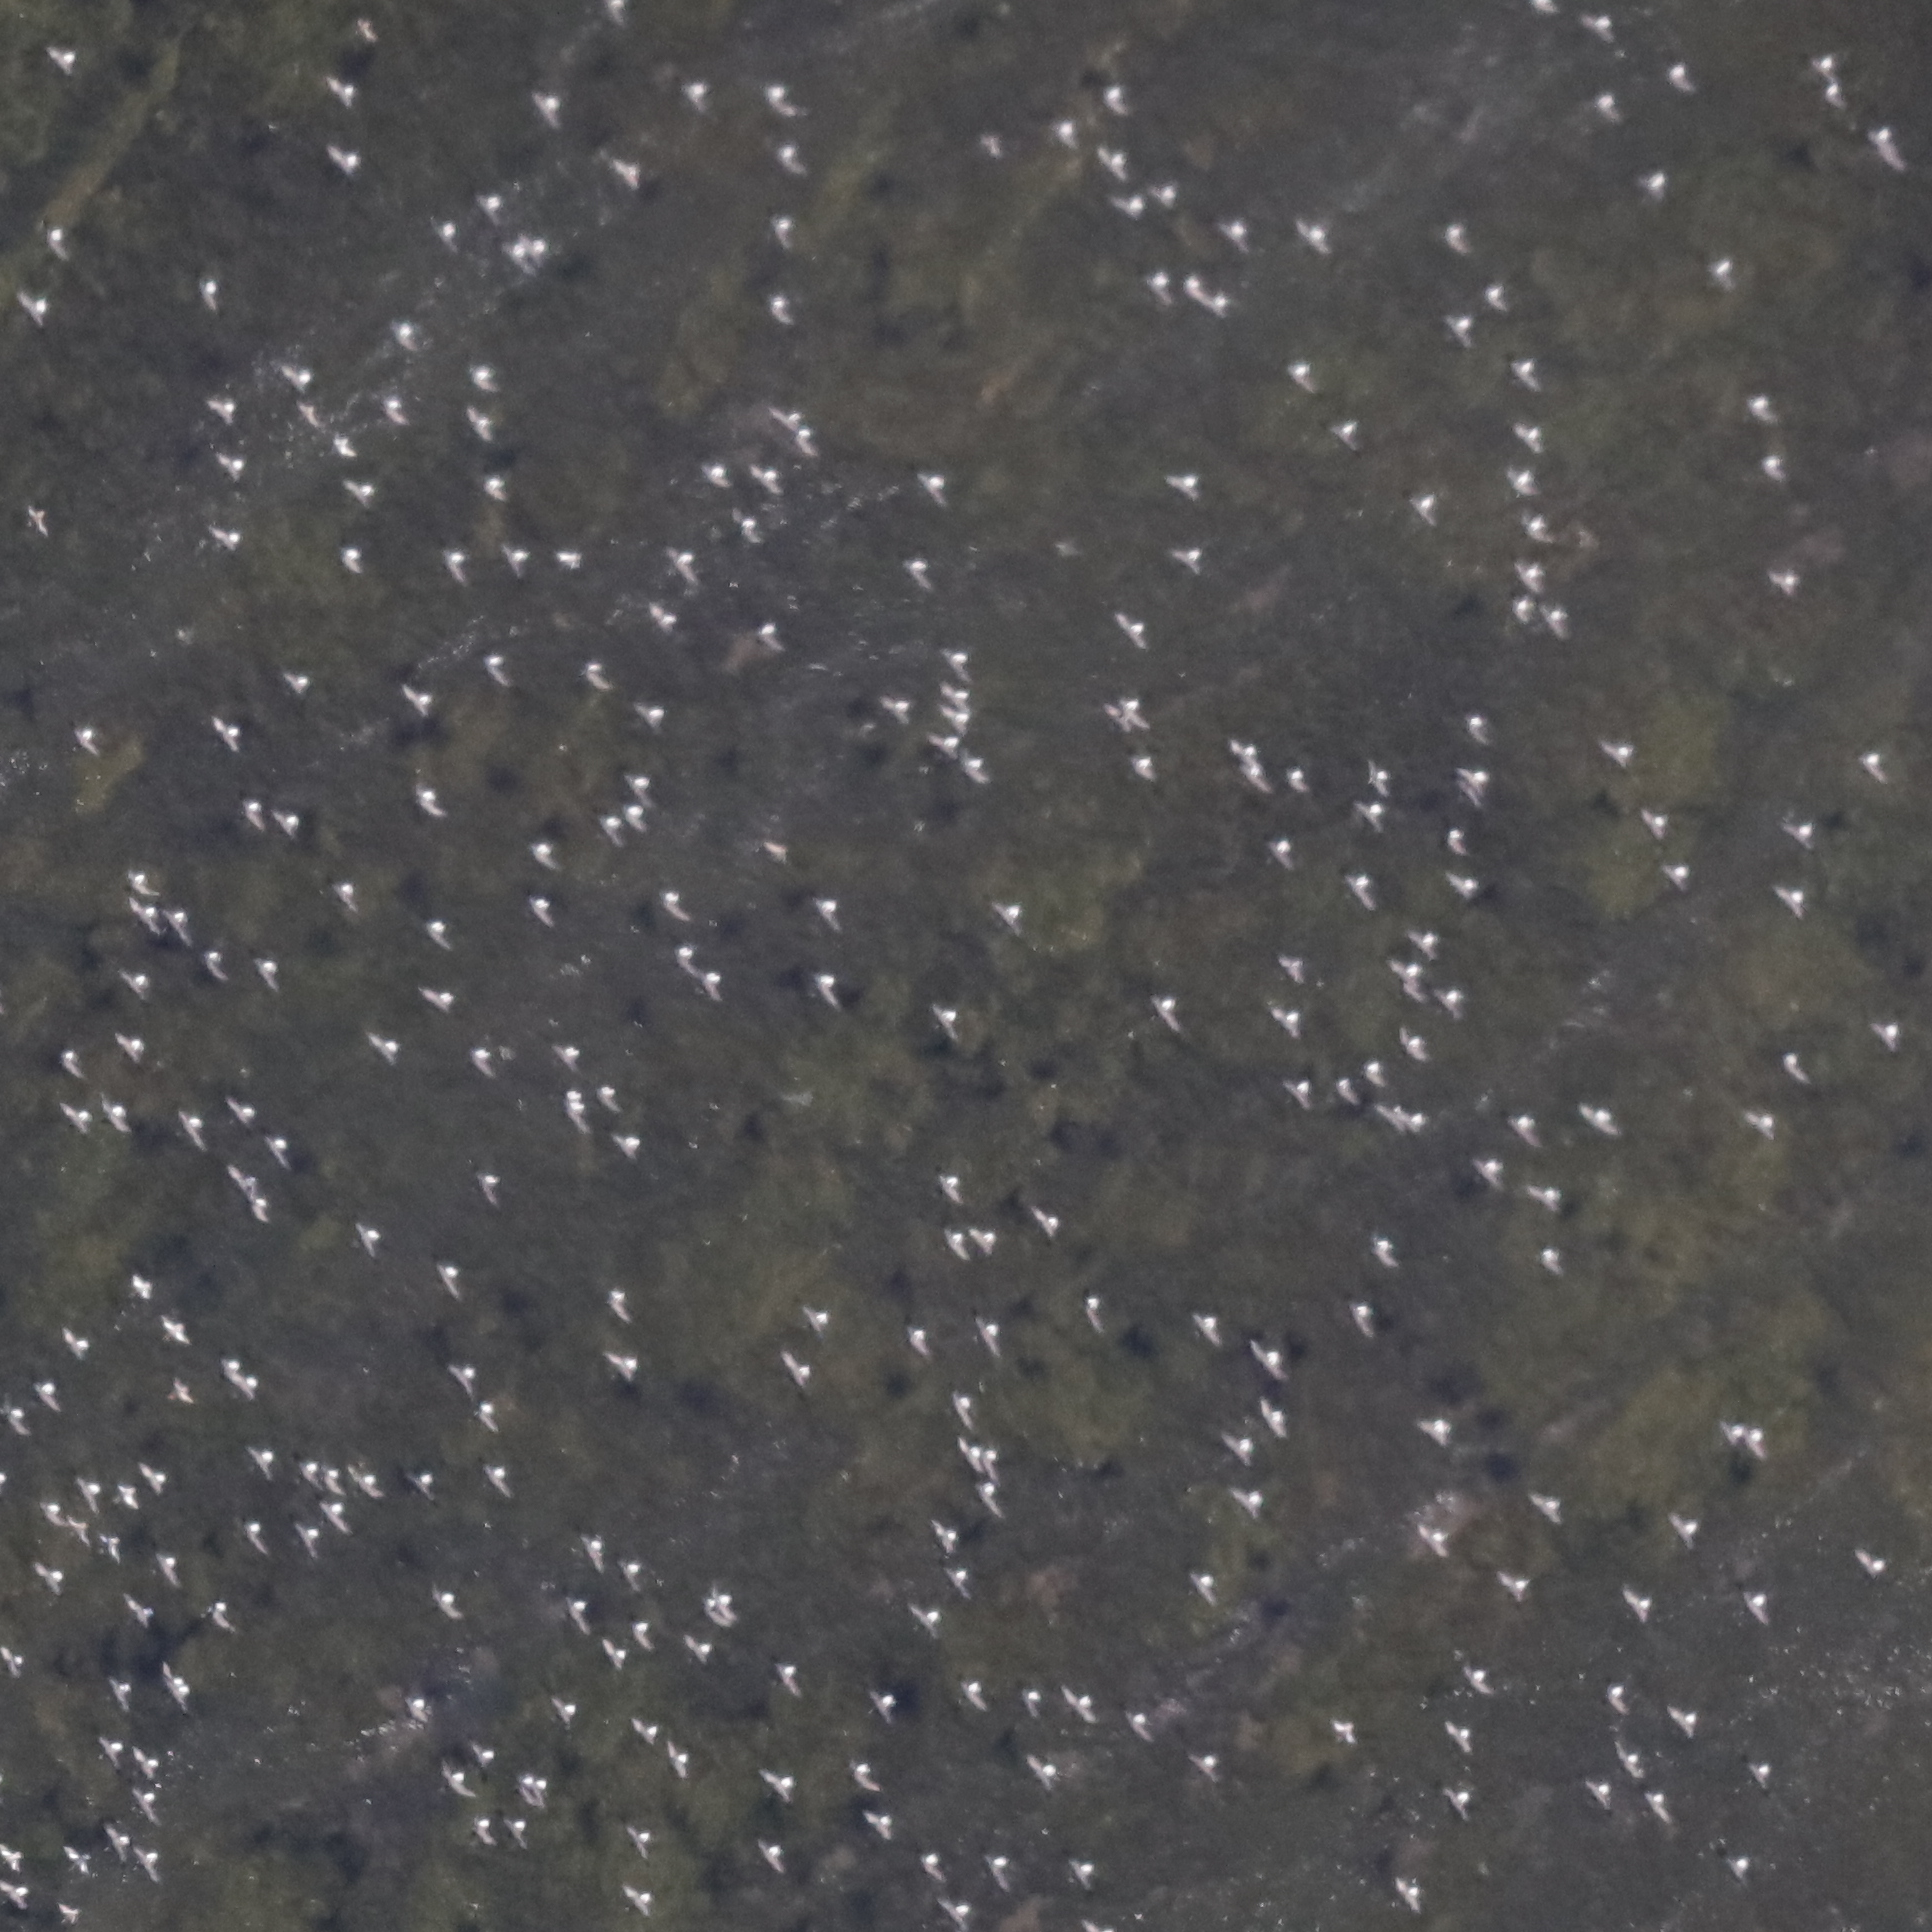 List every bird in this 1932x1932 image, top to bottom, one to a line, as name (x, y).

brant (366, 31)
brant (1585, 34)
brant (69, 61)
brant (1811, 64)
brant (340, 88)
brant (1682, 89)
brant (554, 93)
brant (1852, 104)
brant (696, 106)
brant (789, 106)
brant (1114, 110)
brant (1612, 111)
brant (1074, 129)
brant (1891, 142)
brant (989, 146)
brant (1133, 153)
brant (338, 159)
brant (797, 172)
brant (630, 183)
brant (1668, 191)
brant (1179, 204)
brant (490, 208)
brant (1133, 208)
brant (451, 233)
brant (1460, 233)
brant (1244, 235)
brant (1328, 239)
brant (784, 240)
brant (59, 242)
brant (536, 245)
brant (513, 253)
brant (1195, 281)
brant (1734, 282)
brant (1158, 286)
brant (1501, 297)
brant (214, 299)
brant (43, 311)
brant (792, 315)
brant (1226, 320)
brant (1465, 326)
brant (408, 331)
brant (481, 375)
brant (1532, 375)
brant (1301, 378)
brant (295, 381)
brant (227, 399)
brant (1772, 401)
brant (412, 411)
brant (321, 422)
brant (781, 422)
brant (479, 428)
brant (1537, 431)
brant (1351, 432)
brant (820, 446)
brant (352, 453)
brant (243, 460)
brant (719, 462)
brant (764, 475)
brant (1525, 476)
brant (1774, 477)
brant (1188, 479)
brant (922, 481)
brant (497, 490)
brant (367, 495)
brant (1429, 517)
brant (33, 519)
brant (1550, 526)
brant (753, 529)
brant (232, 533)
brant (563, 552)
brant (363, 555)
brant (1199, 555)
brant (450, 564)
brant (690, 564)
brant (525, 566)
brant (1527, 569)
brant (922, 577)
brant (1778, 583)
brant (668, 613)
brant (1518, 617)
brant (1563, 626)
brant (766, 629)
brant (1136, 635)
brant (962, 659)
brant (508, 667)
brant (605, 676)
brant (429, 693)
brant (959, 693)
brant (301, 694)
brant (901, 706)
brant (1144, 708)
brant (1115, 718)
brant (661, 724)
brant (964, 725)
brant (242, 730)
brant (1478, 733)
brant (90, 740)
brant (940, 742)
brant (1242, 752)
brant (1620, 755)
brant (1883, 765)
brant (984, 766)
brant (1149, 774)
brant (1373, 778)
brant (1258, 779)
brant (651, 786)
brant (1298, 786)
brant (1479, 787)
brant (433, 792)
brant (251, 815)
brant (1371, 815)
brant (1658, 816)
brant (307, 818)
brant (643, 818)
brant (1799, 827)
brant (611, 832)
brant (1464, 835)
brant (550, 847)
brant (773, 847)
brant (1268, 871)
brant (1684, 875)
brant (1368, 880)
brant (140, 881)
brant (1792, 891)
brant (356, 893)
brant (1475, 899)
brant (682, 900)
brant (544, 907)
brant (1004, 911)
brant (152, 913)
brant (193, 920)
brant (841, 925)
brant (1436, 940)
brant (433, 944)
brant (678, 953)
brant (1300, 964)
brant (223, 965)
brant (149, 970)
brant (1411, 975)
brant (282, 979)
brant (1456, 988)
brant (837, 991)
brant (735, 993)
brant (442, 1006)
brant (1175, 1014)
brant (1295, 1014)
brant (936, 1019)
brant (1901, 1029)
brant (1413, 1034)
brant (82, 1042)
brant (138, 1047)
brant (387, 1049)
brant (572, 1056)
brant (487, 1067)
brant (1800, 1068)
brant (1367, 1074)
brant (1338, 1094)
brant (620, 1098)
brant (1295, 1098)
brant (1391, 1104)
brant (1604, 1108)
brant (134, 1112)
brant (233, 1113)
brant (77, 1114)
brant (572, 1121)
brant (1430, 1121)
brant (1528, 1122)
brant (1771, 1122)
brant (194, 1130)
brant (291, 1142)
brant (629, 1153)
brant (241, 1170)
brant (1501, 1173)
brant (501, 1183)
brant (963, 1185)
brant (1568, 1206)
brant (263, 1209)
brant (367, 1229)
brant (1037, 1236)
brant (997, 1237)
brant (957, 1241)
brant (1387, 1257)
brant (1550, 1275)
brant (447, 1277)
brant (138, 1288)
brant (626, 1305)
brant (1195, 1309)
brant (1095, 1317)
brant (1349, 1322)
brant (172, 1327)
brant (819, 1332)
brant (986, 1338)
brant (927, 1352)
brant (1268, 1356)
brant (83, 1357)
brant (623, 1357)
brant (230, 1364)
brant (798, 1374)
brant (474, 1383)
brant (258, 1392)
brant (63, 1395)
brant (961, 1398)
brant (183, 1400)
brant (27, 1422)
brant (1289, 1423)
brant (488, 1425)
brant (1728, 1426)
brant (1430, 1432)
brant (1767, 1451)
brant (968, 1454)
brant (1238, 1455)
brant (166, 1464)
brant (265, 1464)
brant (995, 1467)
brant (313, 1477)
brant (425, 1485)
brant (381, 1487)
brant (500, 1489)
brant (98, 1490)
brant (338, 1491)
brant (135, 1498)
brant (984, 1500)
brant (1532, 1515)
brant (58, 1516)
brant (1261, 1516)
brant (338, 1522)
brant (87, 1529)
brant (1696, 1529)
brant (255, 1531)
brant (949, 1540)
brant (1448, 1540)
brant (308, 1551)
brant (126, 1555)
brant (602, 1555)
brant (1862, 1567)
brant (176, 1573)
brant (968, 1582)
brant (54, 1583)
brant (634, 1584)
brant (1515, 1584)
brant (1200, 1589)
brant (739, 1591)
brant (446, 1602)
brant (220, 1614)
brant (931, 1615)
brant (575, 1616)
brant (1649, 1616)
brant (145, 1618)
brant (717, 1619)
brant (1767, 1622)
brant (652, 1631)
brant (612, 1655)
brant (706, 1656)
brant (20, 1665)
brant (781, 1673)
brant (1476, 1673)
brant (176, 1676)
brant (118, 1686)
brant (984, 1694)
brant (891, 1695)
brant (1078, 1695)
brant (183, 1700)
brant (1033, 1707)
brant (1622, 1707)
brant (563, 1708)
brant (415, 1711)
brant (1678, 1724)
brant (1136, 1725)
brant (1351, 1726)
brant (643, 1731)
brant (1438, 1736)
brant (486, 1751)
brant (104, 1754)
brant (686, 1758)
brant (1638, 1758)
brant (1052, 1761)
brant (1759, 1763)
brant (157, 1767)
brant (1208, 1769)
brant (786, 1771)
brant (864, 1774)
brant (553, 1779)
brant (459, 1783)
brant (522, 1788)
brant (1664, 1791)
brant (1452, 1801)
brant (1594, 1802)
brant (157, 1805)
brant (483, 1824)
brant (891, 1832)
brant (120, 1837)
brant (526, 1838)
brant (645, 1842)
brant (1745, 1845)
brant (12, 1850)
brant (783, 1852)
brant (932, 1852)
brant (77, 1862)
brant (156, 1876)
brant (1088, 1877)
brant (1002, 1878)
brant (1416, 1887)
brant (641, 1896)
brant (18, 1903)
brant (959, 1905)
brant (69, 1909)
brant (1105, 1929)